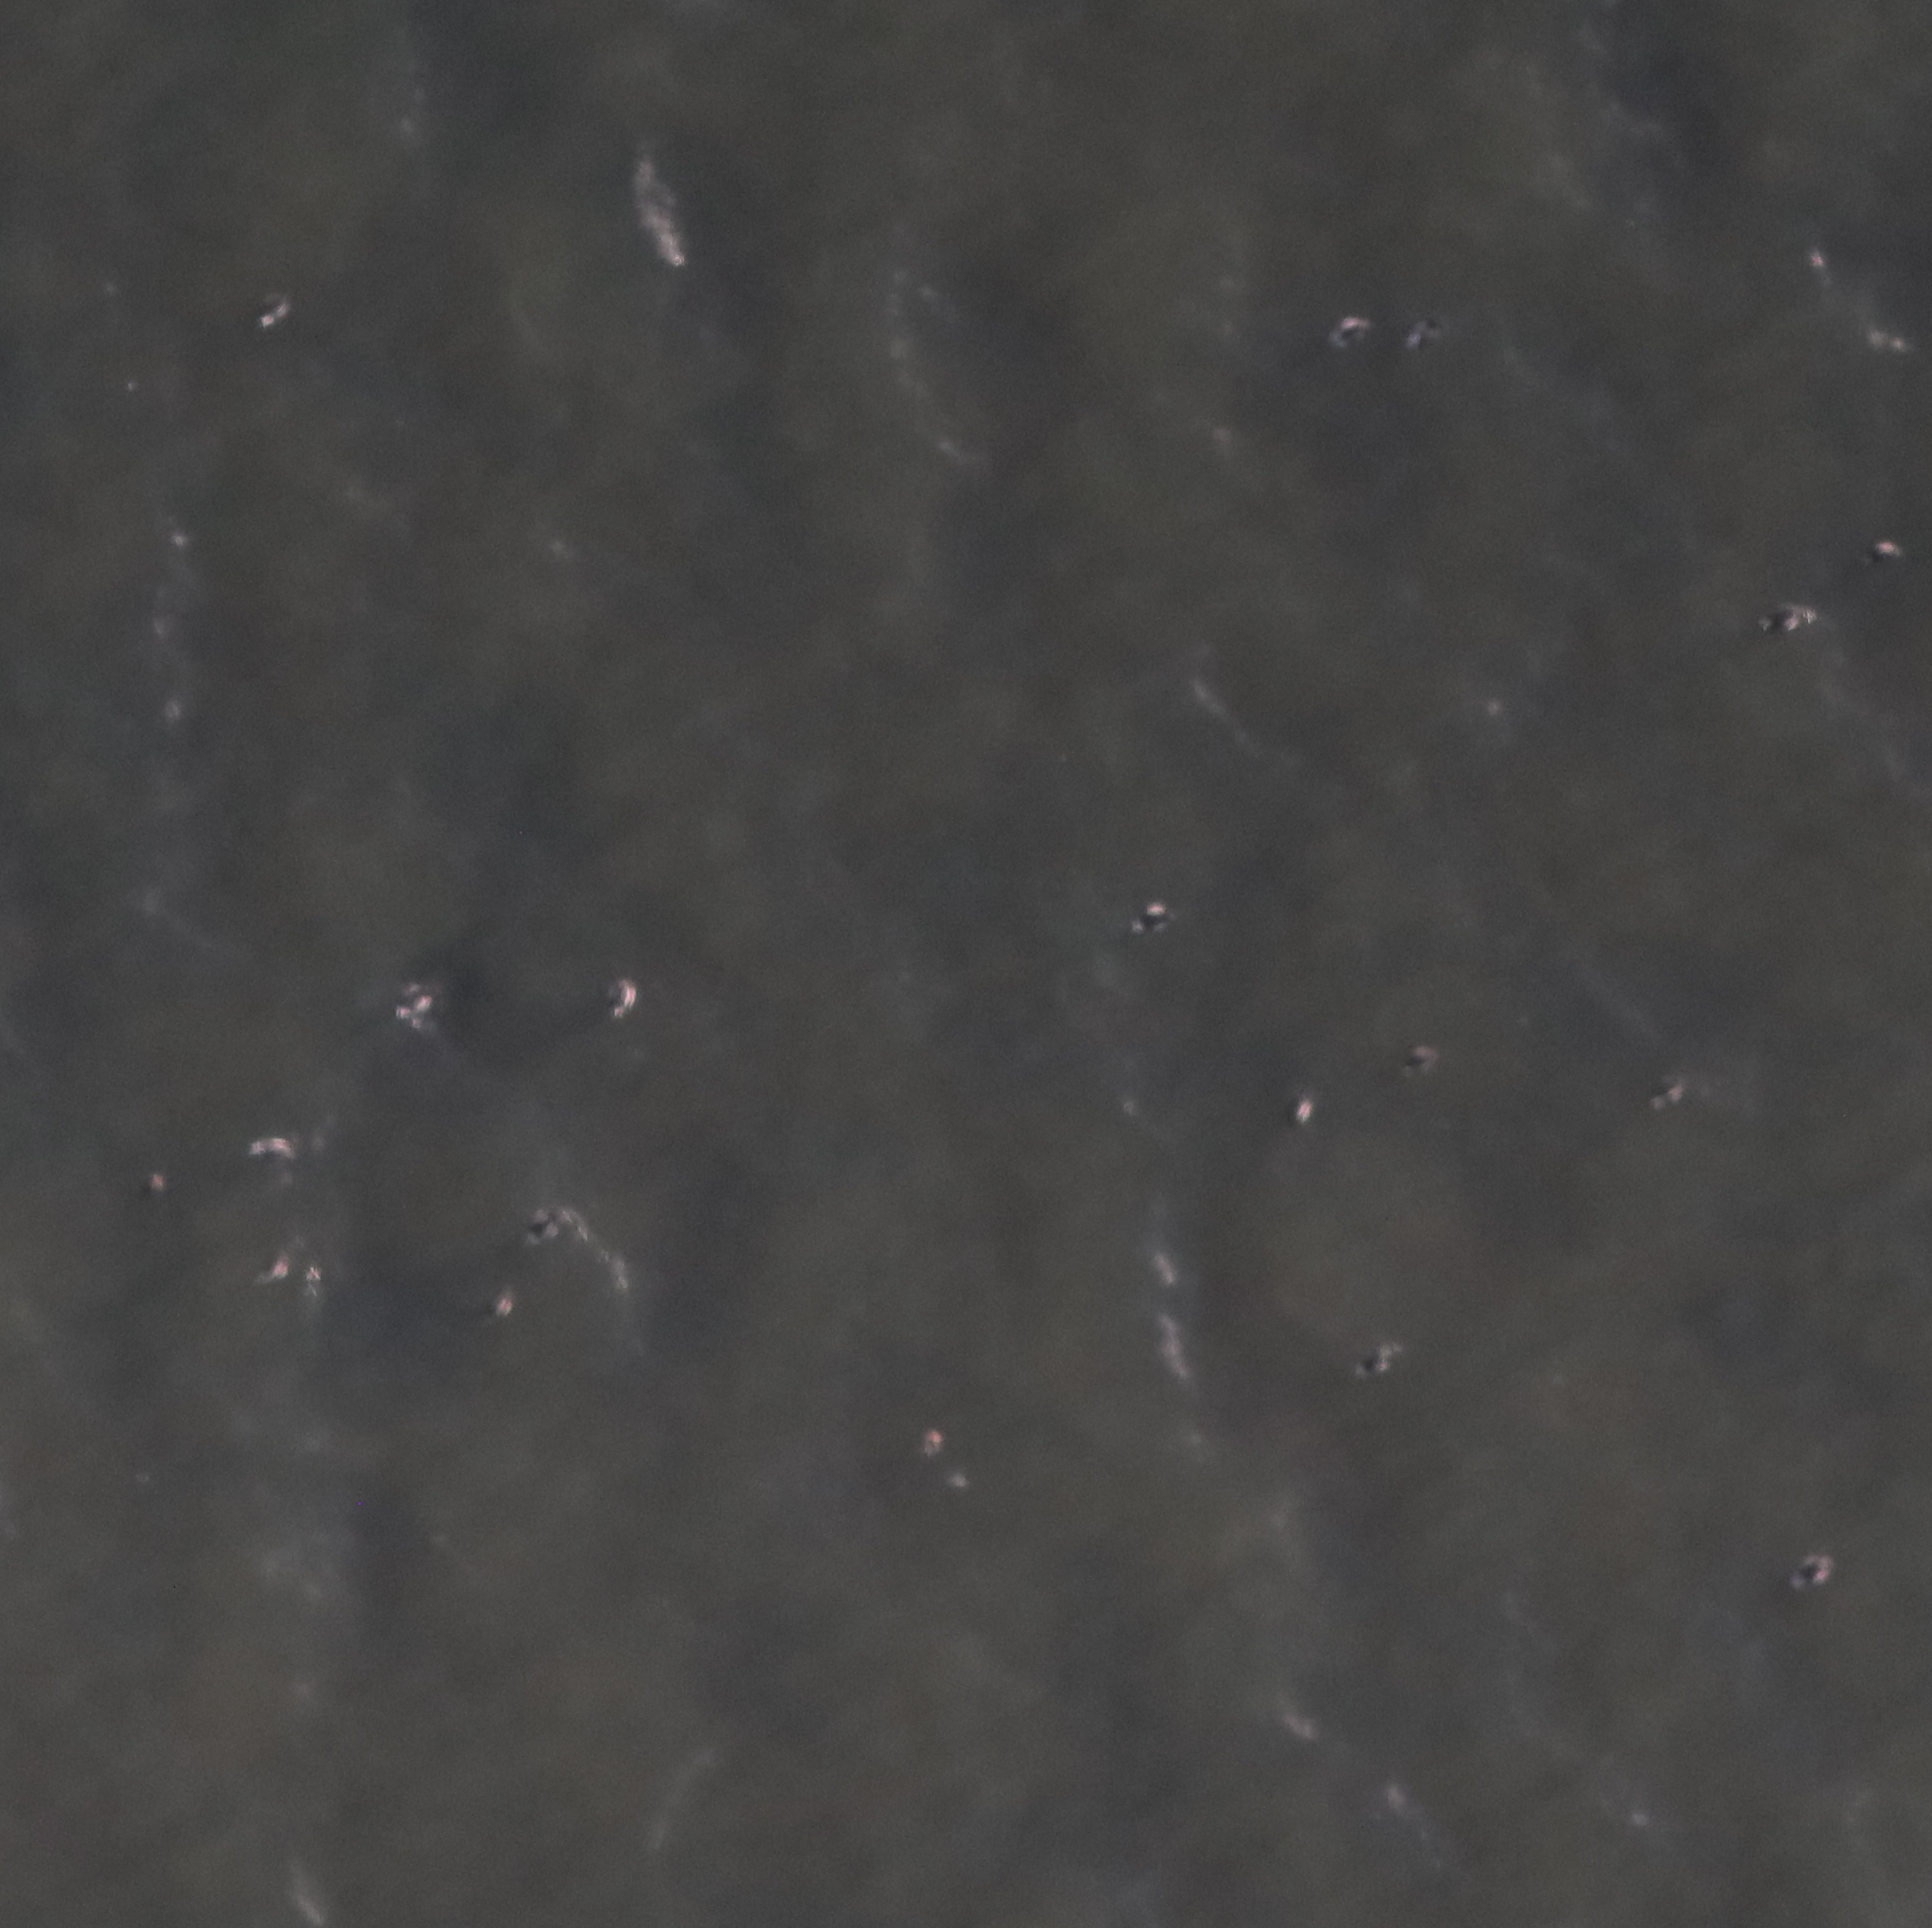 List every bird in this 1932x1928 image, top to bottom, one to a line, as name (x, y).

brant (274, 303)
brant (1426, 331)
brant (1350, 337)
brant (1877, 555)
brant (1787, 618)
brant (1155, 914)
brant (622, 995)
brant (413, 999)
brant (1421, 1061)
brant (1664, 1089)
other bird (1296, 1110)
brant (275, 1151)
other bird (155, 1185)
brant (543, 1224)
brant (275, 1267)
brant (493, 1308)
brant (1370, 1367)
other bird (929, 1444)
brant (1810, 1571)